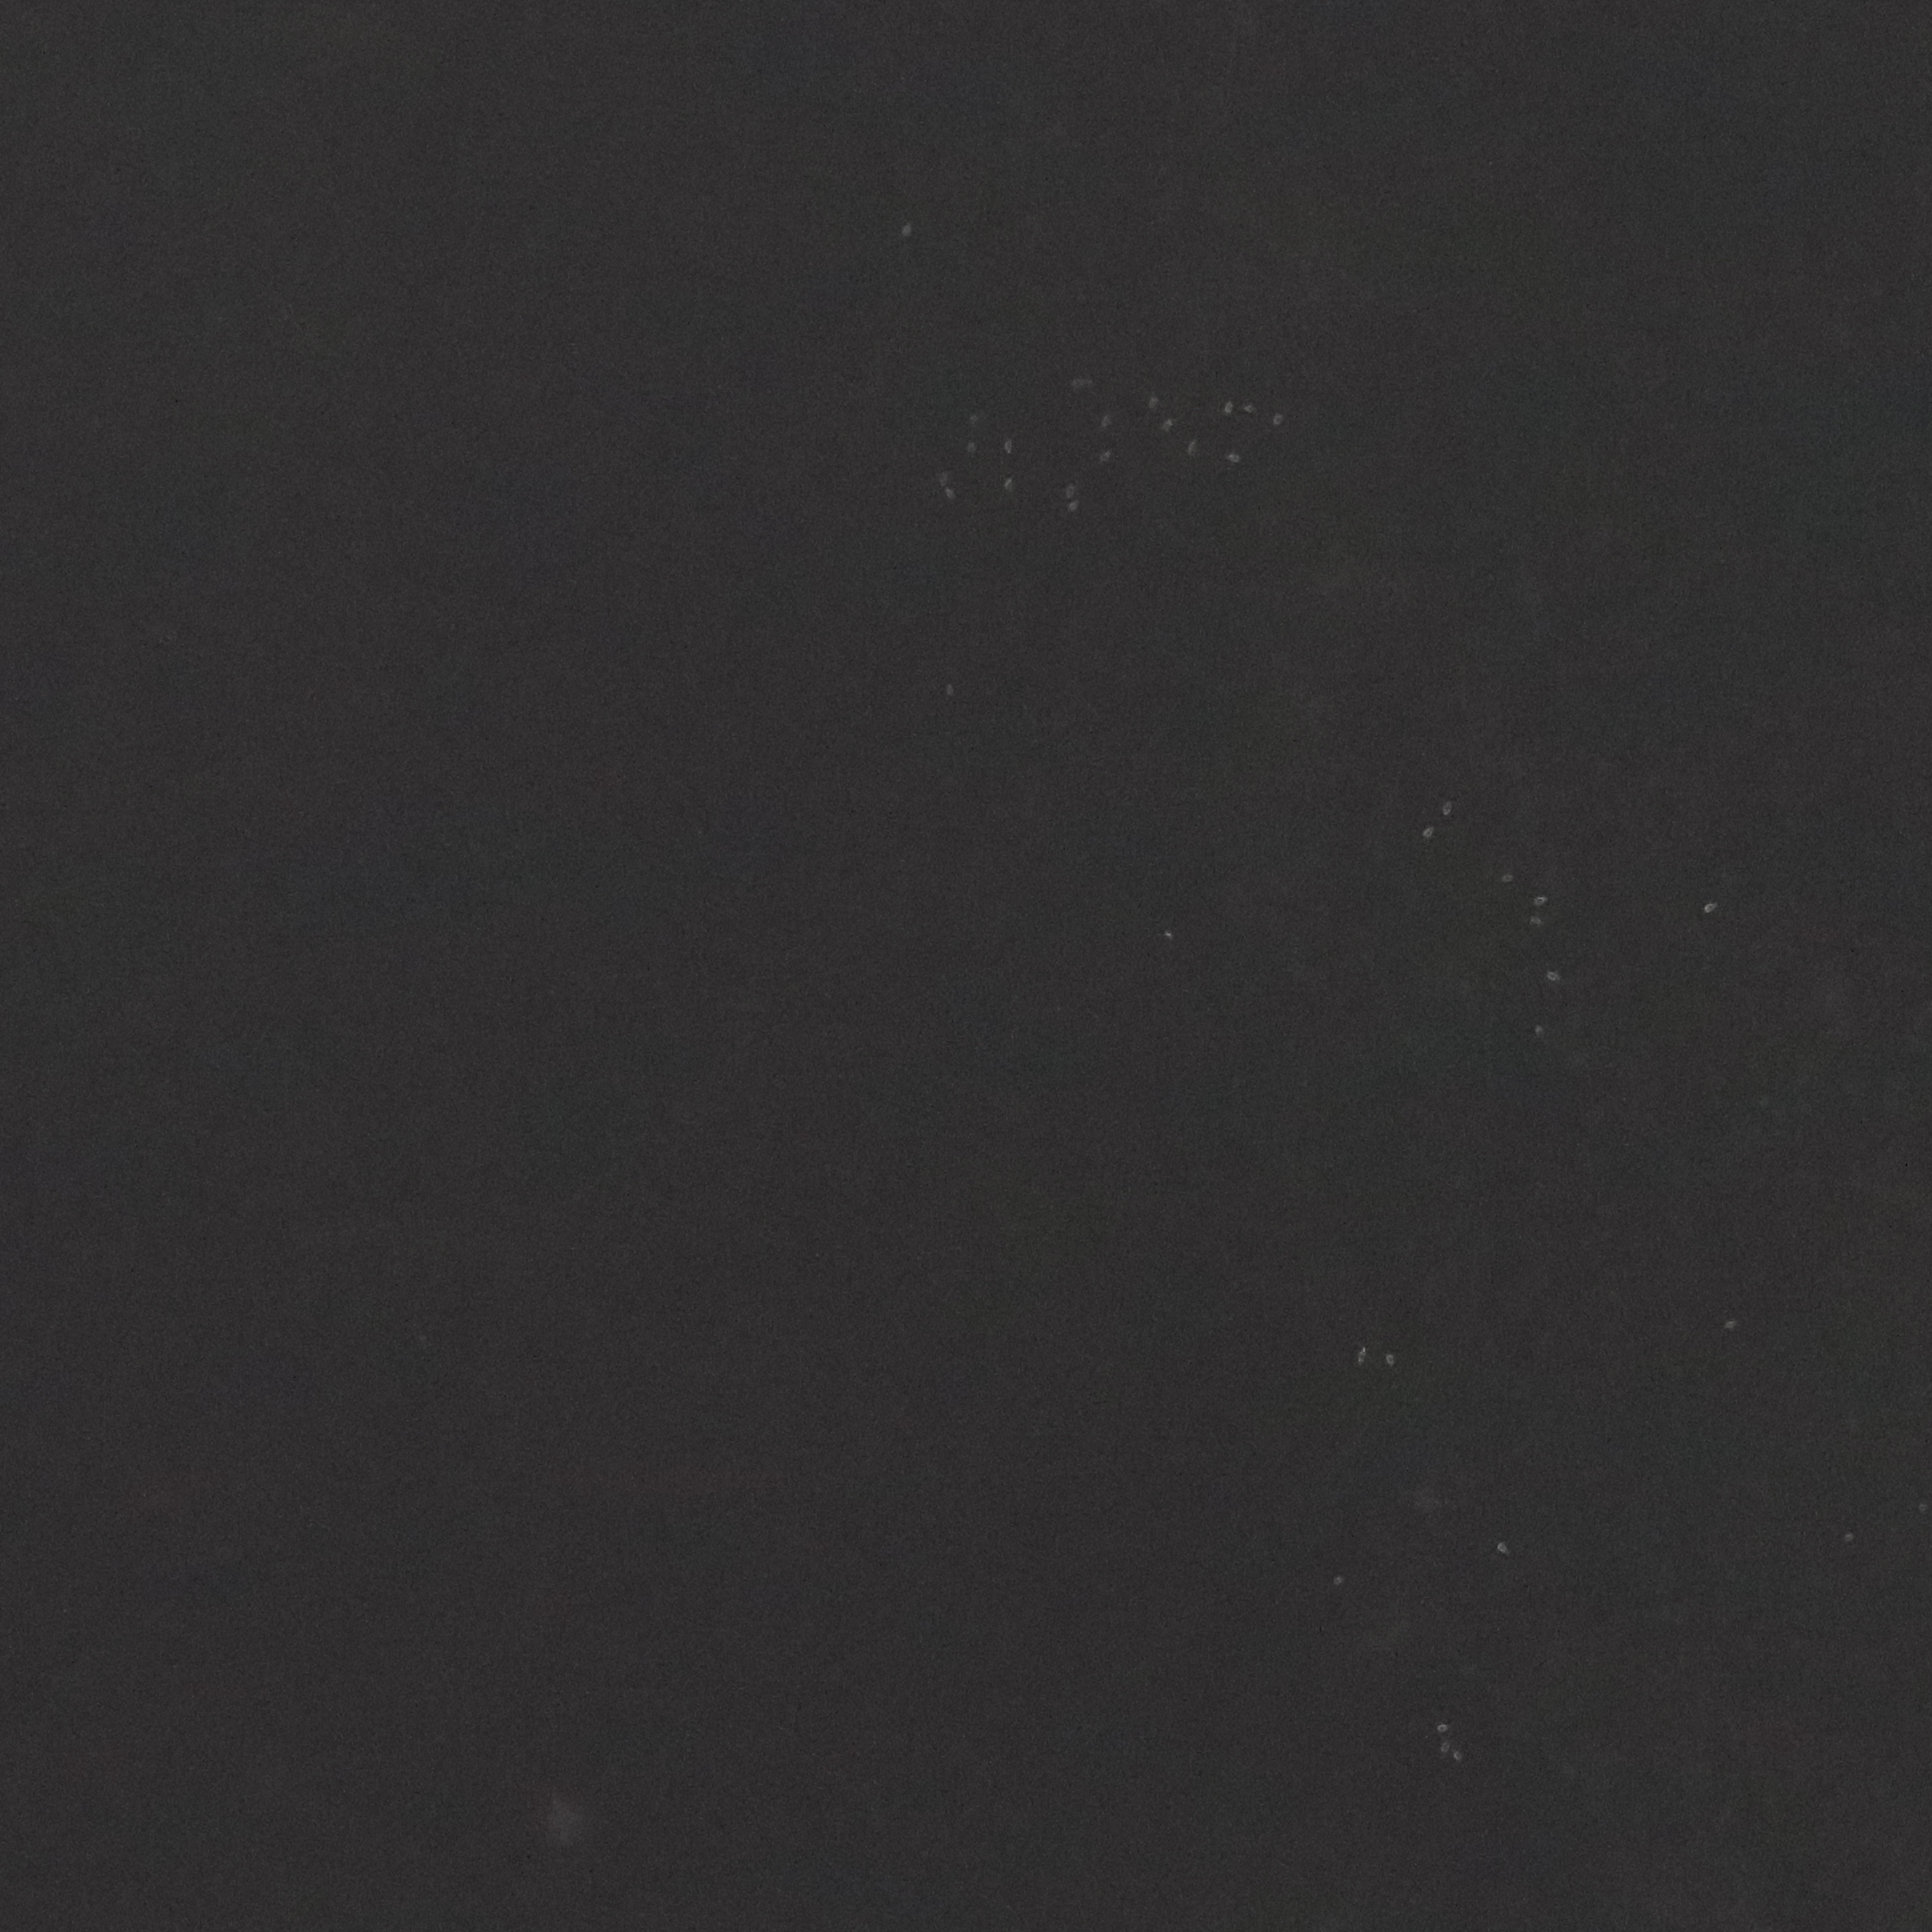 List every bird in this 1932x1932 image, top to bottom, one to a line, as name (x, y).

other bird (905, 235)
other bird (1157, 400)
other bird (1230, 407)
other bird (1254, 415)
other bird (1285, 420)
other bird (976, 423)
other bird (1107, 427)
other bird (1168, 427)
other bird (1011, 447)
other bird (969, 450)
other bird (1195, 456)
other bird (1107, 457)
other bird (1233, 462)
other bird (945, 479)
other bird (1012, 481)
other bird (1083, 486)
other bird (952, 495)
other bird (1078, 507)
other bird (945, 697)
other bird (1444, 806)
other bird (1430, 832)
other bird (1507, 881)
other bird (1542, 904)
other bird (1713, 909)
other bird (1538, 927)
other bird (1555, 981)
other bird (1543, 1029)
other bird (1736, 1321)
other bird (1361, 1353)
other bird (1397, 1359)
other bird (1923, 1508)
other bird (1844, 1538)
other bird (1502, 1550)
other bird (1333, 1578)
other bird (1441, 1729)
other bird (1441, 1745)
other bird (1459, 1761)